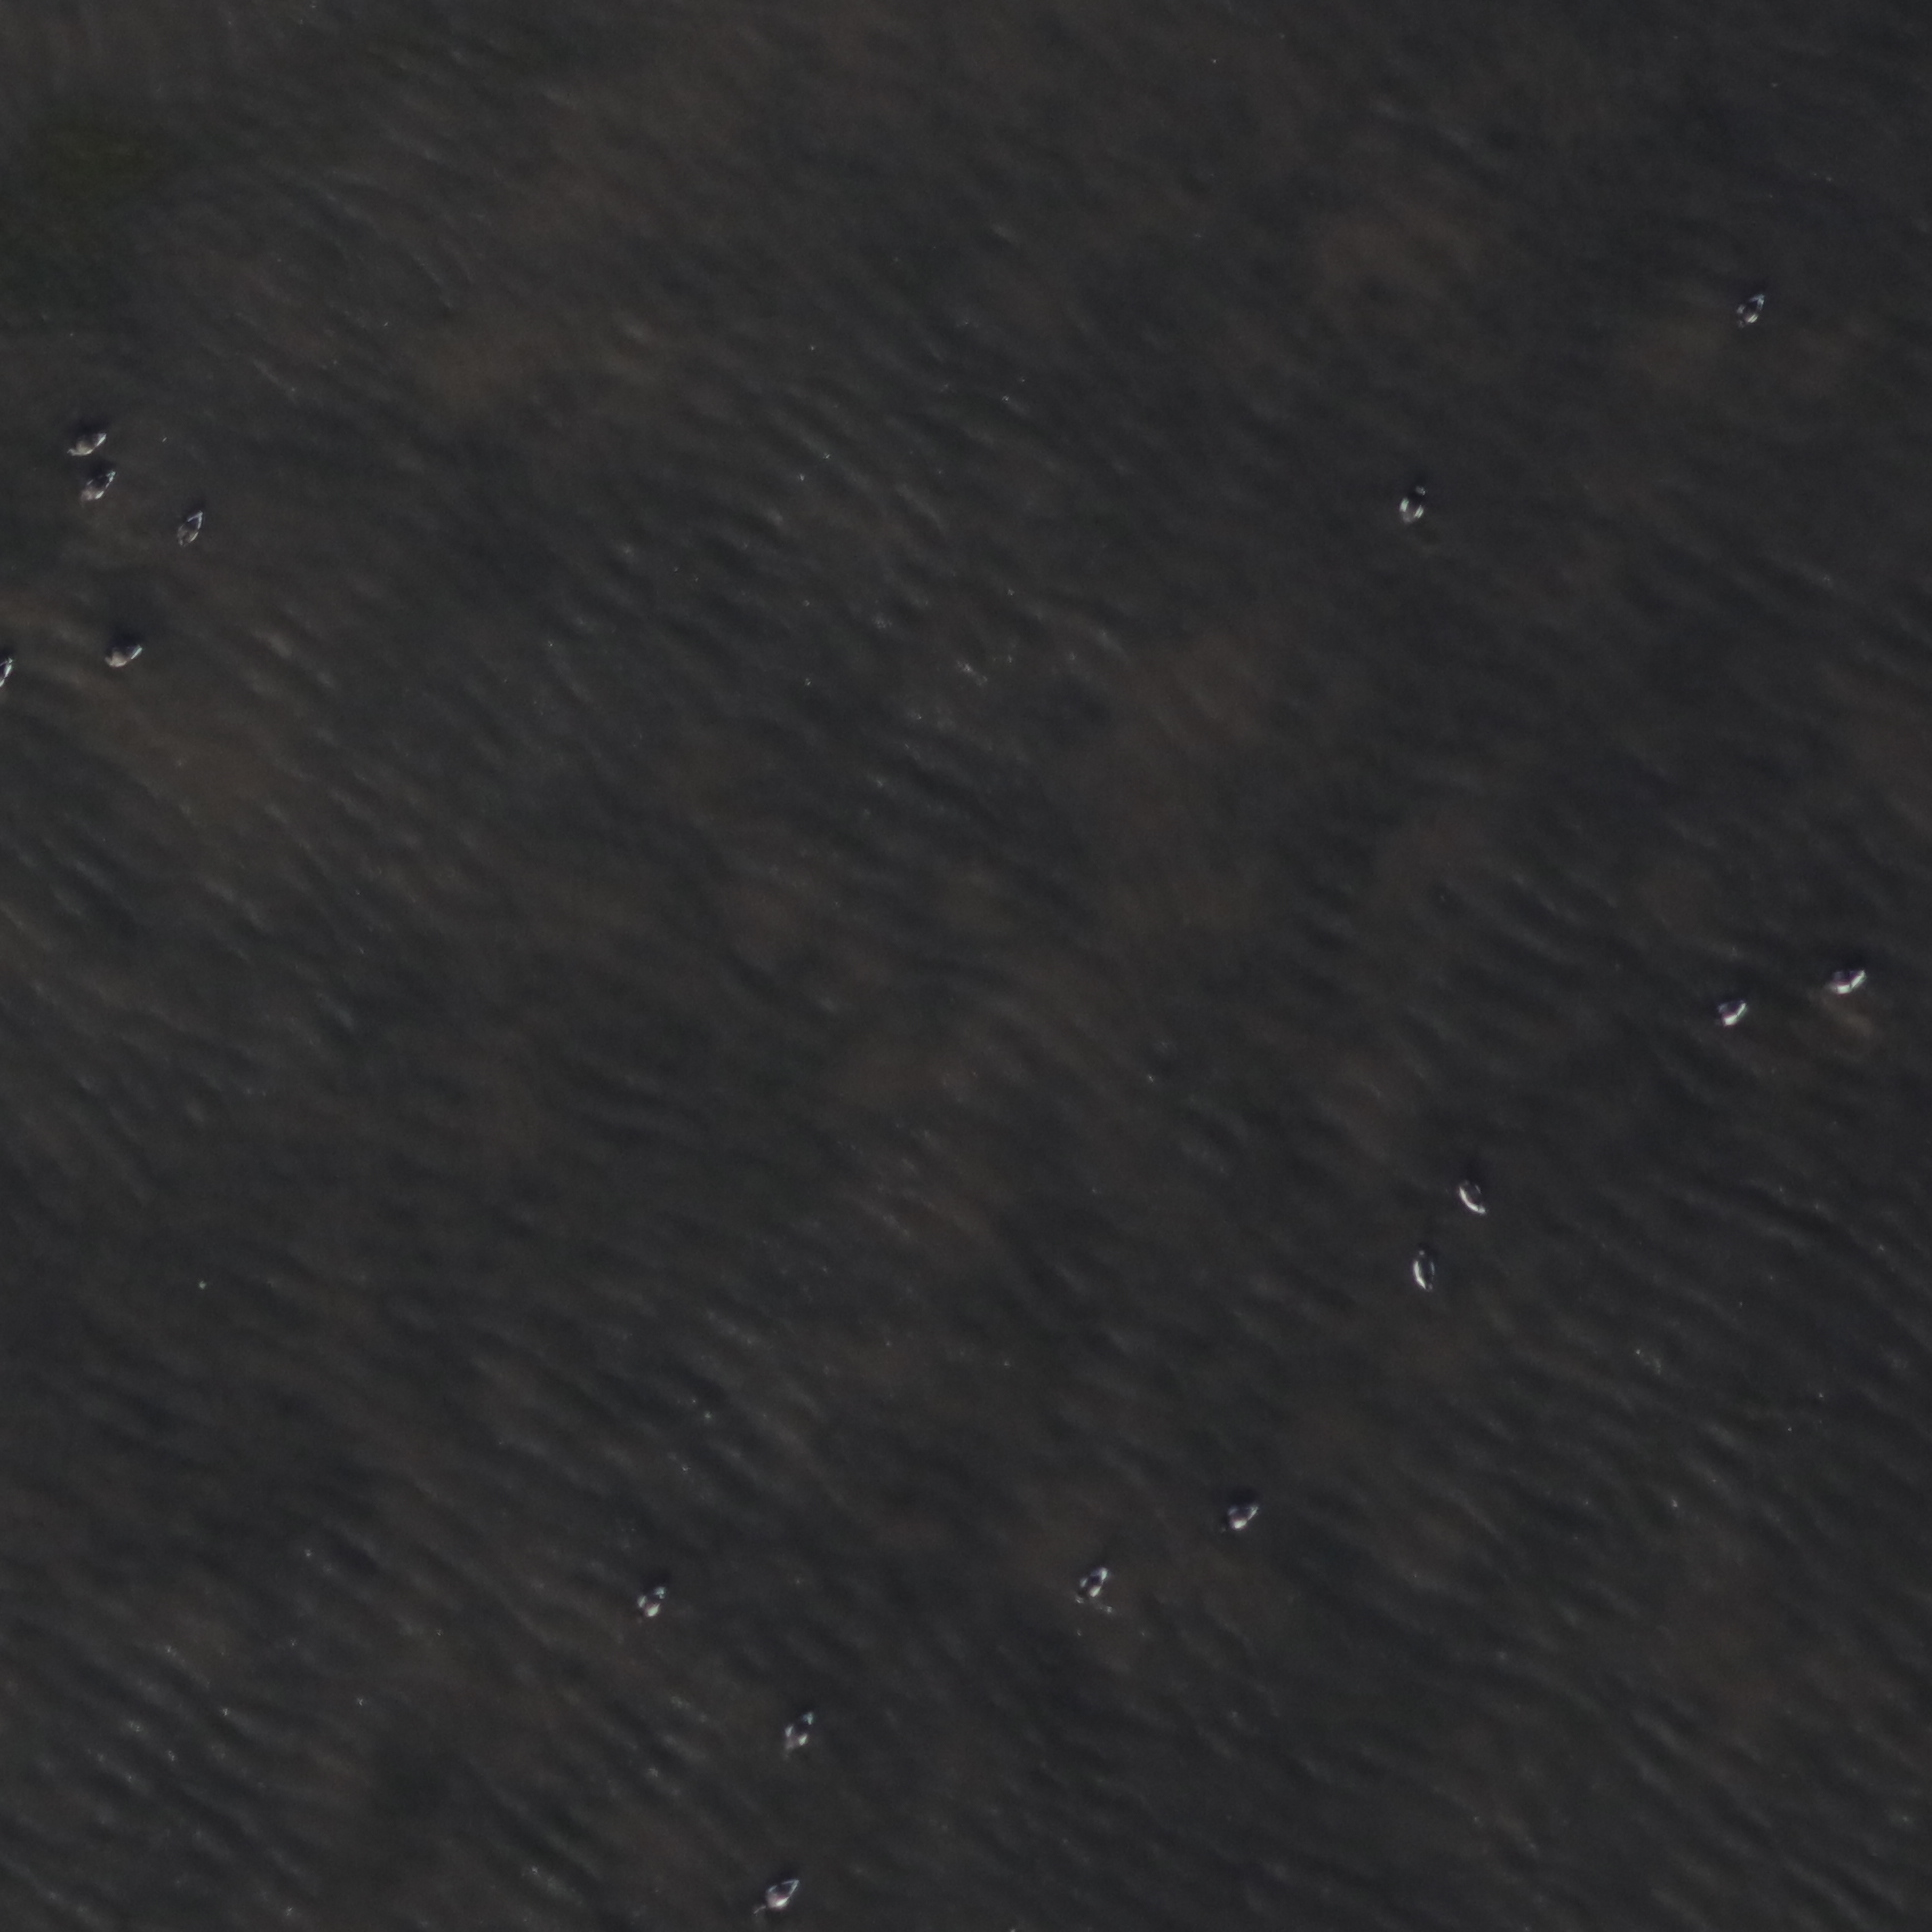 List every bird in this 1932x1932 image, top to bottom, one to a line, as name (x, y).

brant (1745, 308)
brant (88, 443)
brant (94, 475)
brant (1419, 511)
brant (193, 526)
brant (120, 653)
brant (1848, 985)
brant (1730, 1014)
brant (1470, 1195)
brant (1426, 1269)
brant (1240, 1516)
brant (1092, 1576)
brant (651, 1603)
brant (798, 1737)
brant (776, 1896)